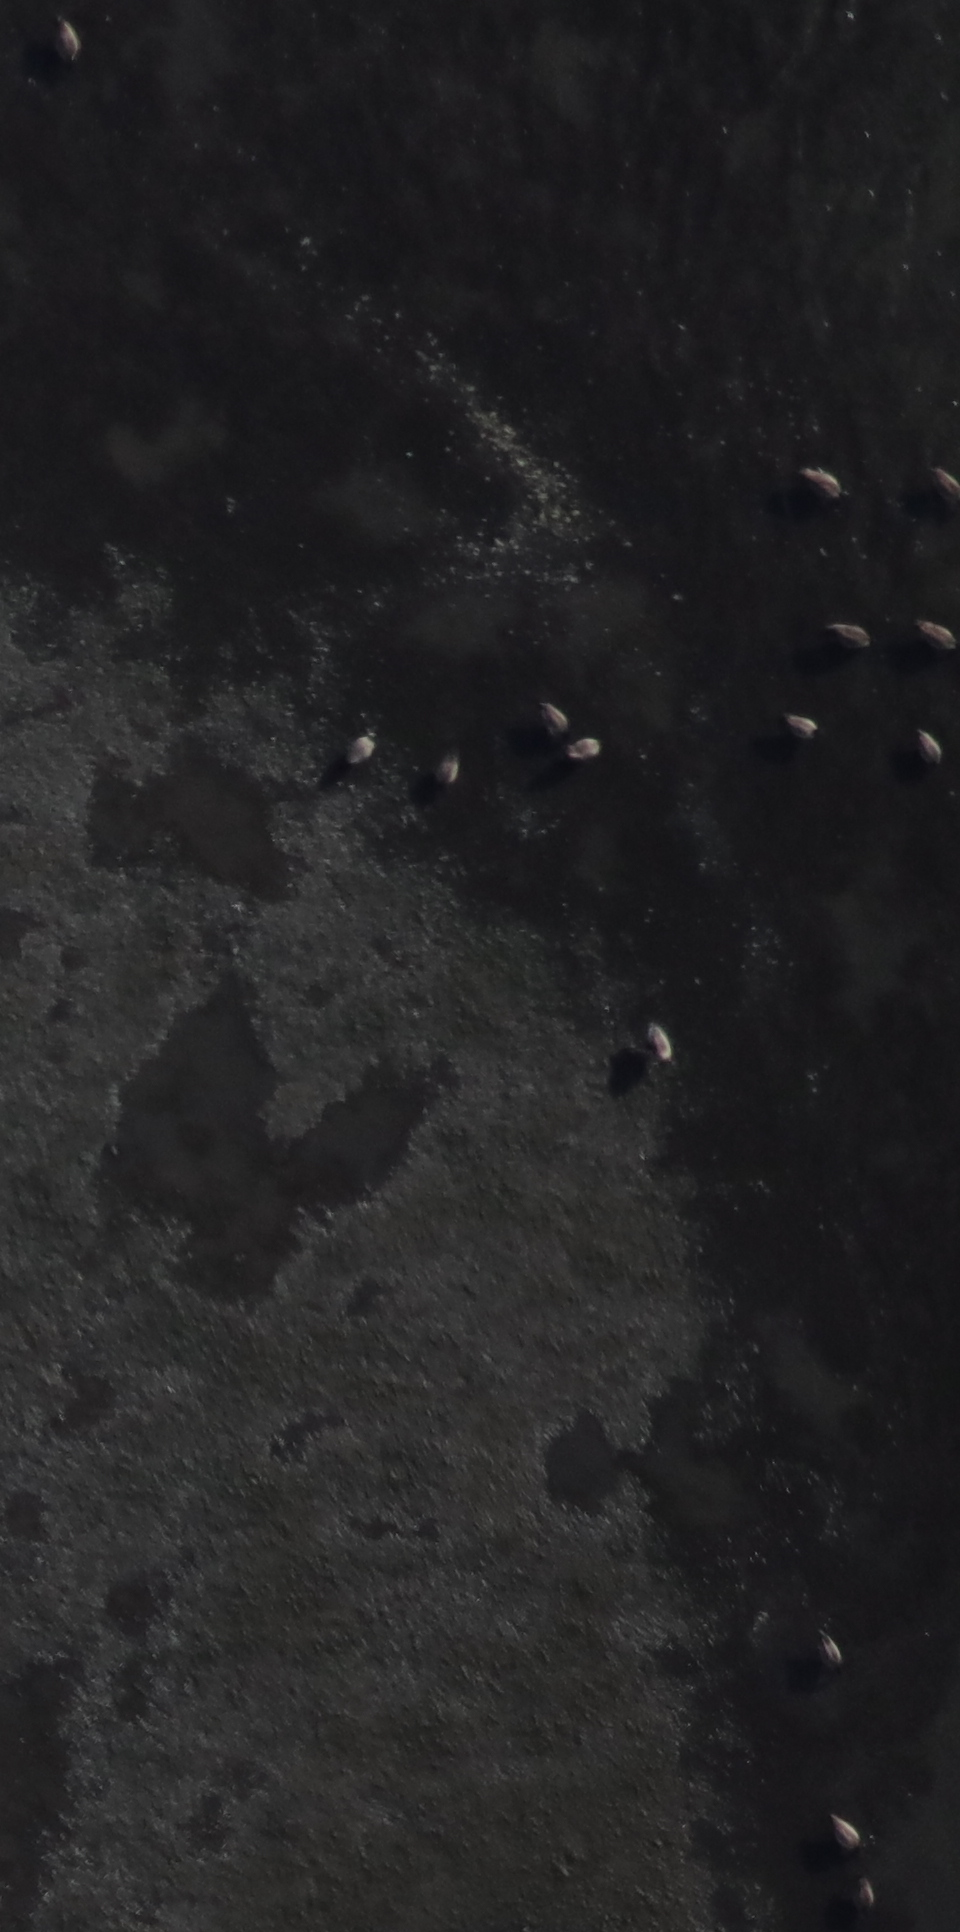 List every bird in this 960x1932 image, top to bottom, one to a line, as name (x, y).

Canada goose (68, 36)
Canada goose (829, 481)
Canada goose (852, 635)
Canada goose (937, 638)
Canada goose (557, 726)
Canada goose (802, 727)
Canada goose (933, 745)
Canada goose (365, 746)
Canada goose (588, 749)
Canada goose (452, 773)
Canada goose (660, 1050)
Canada goose (831, 1655)
Canada goose (847, 1832)
Canada goose (869, 1893)